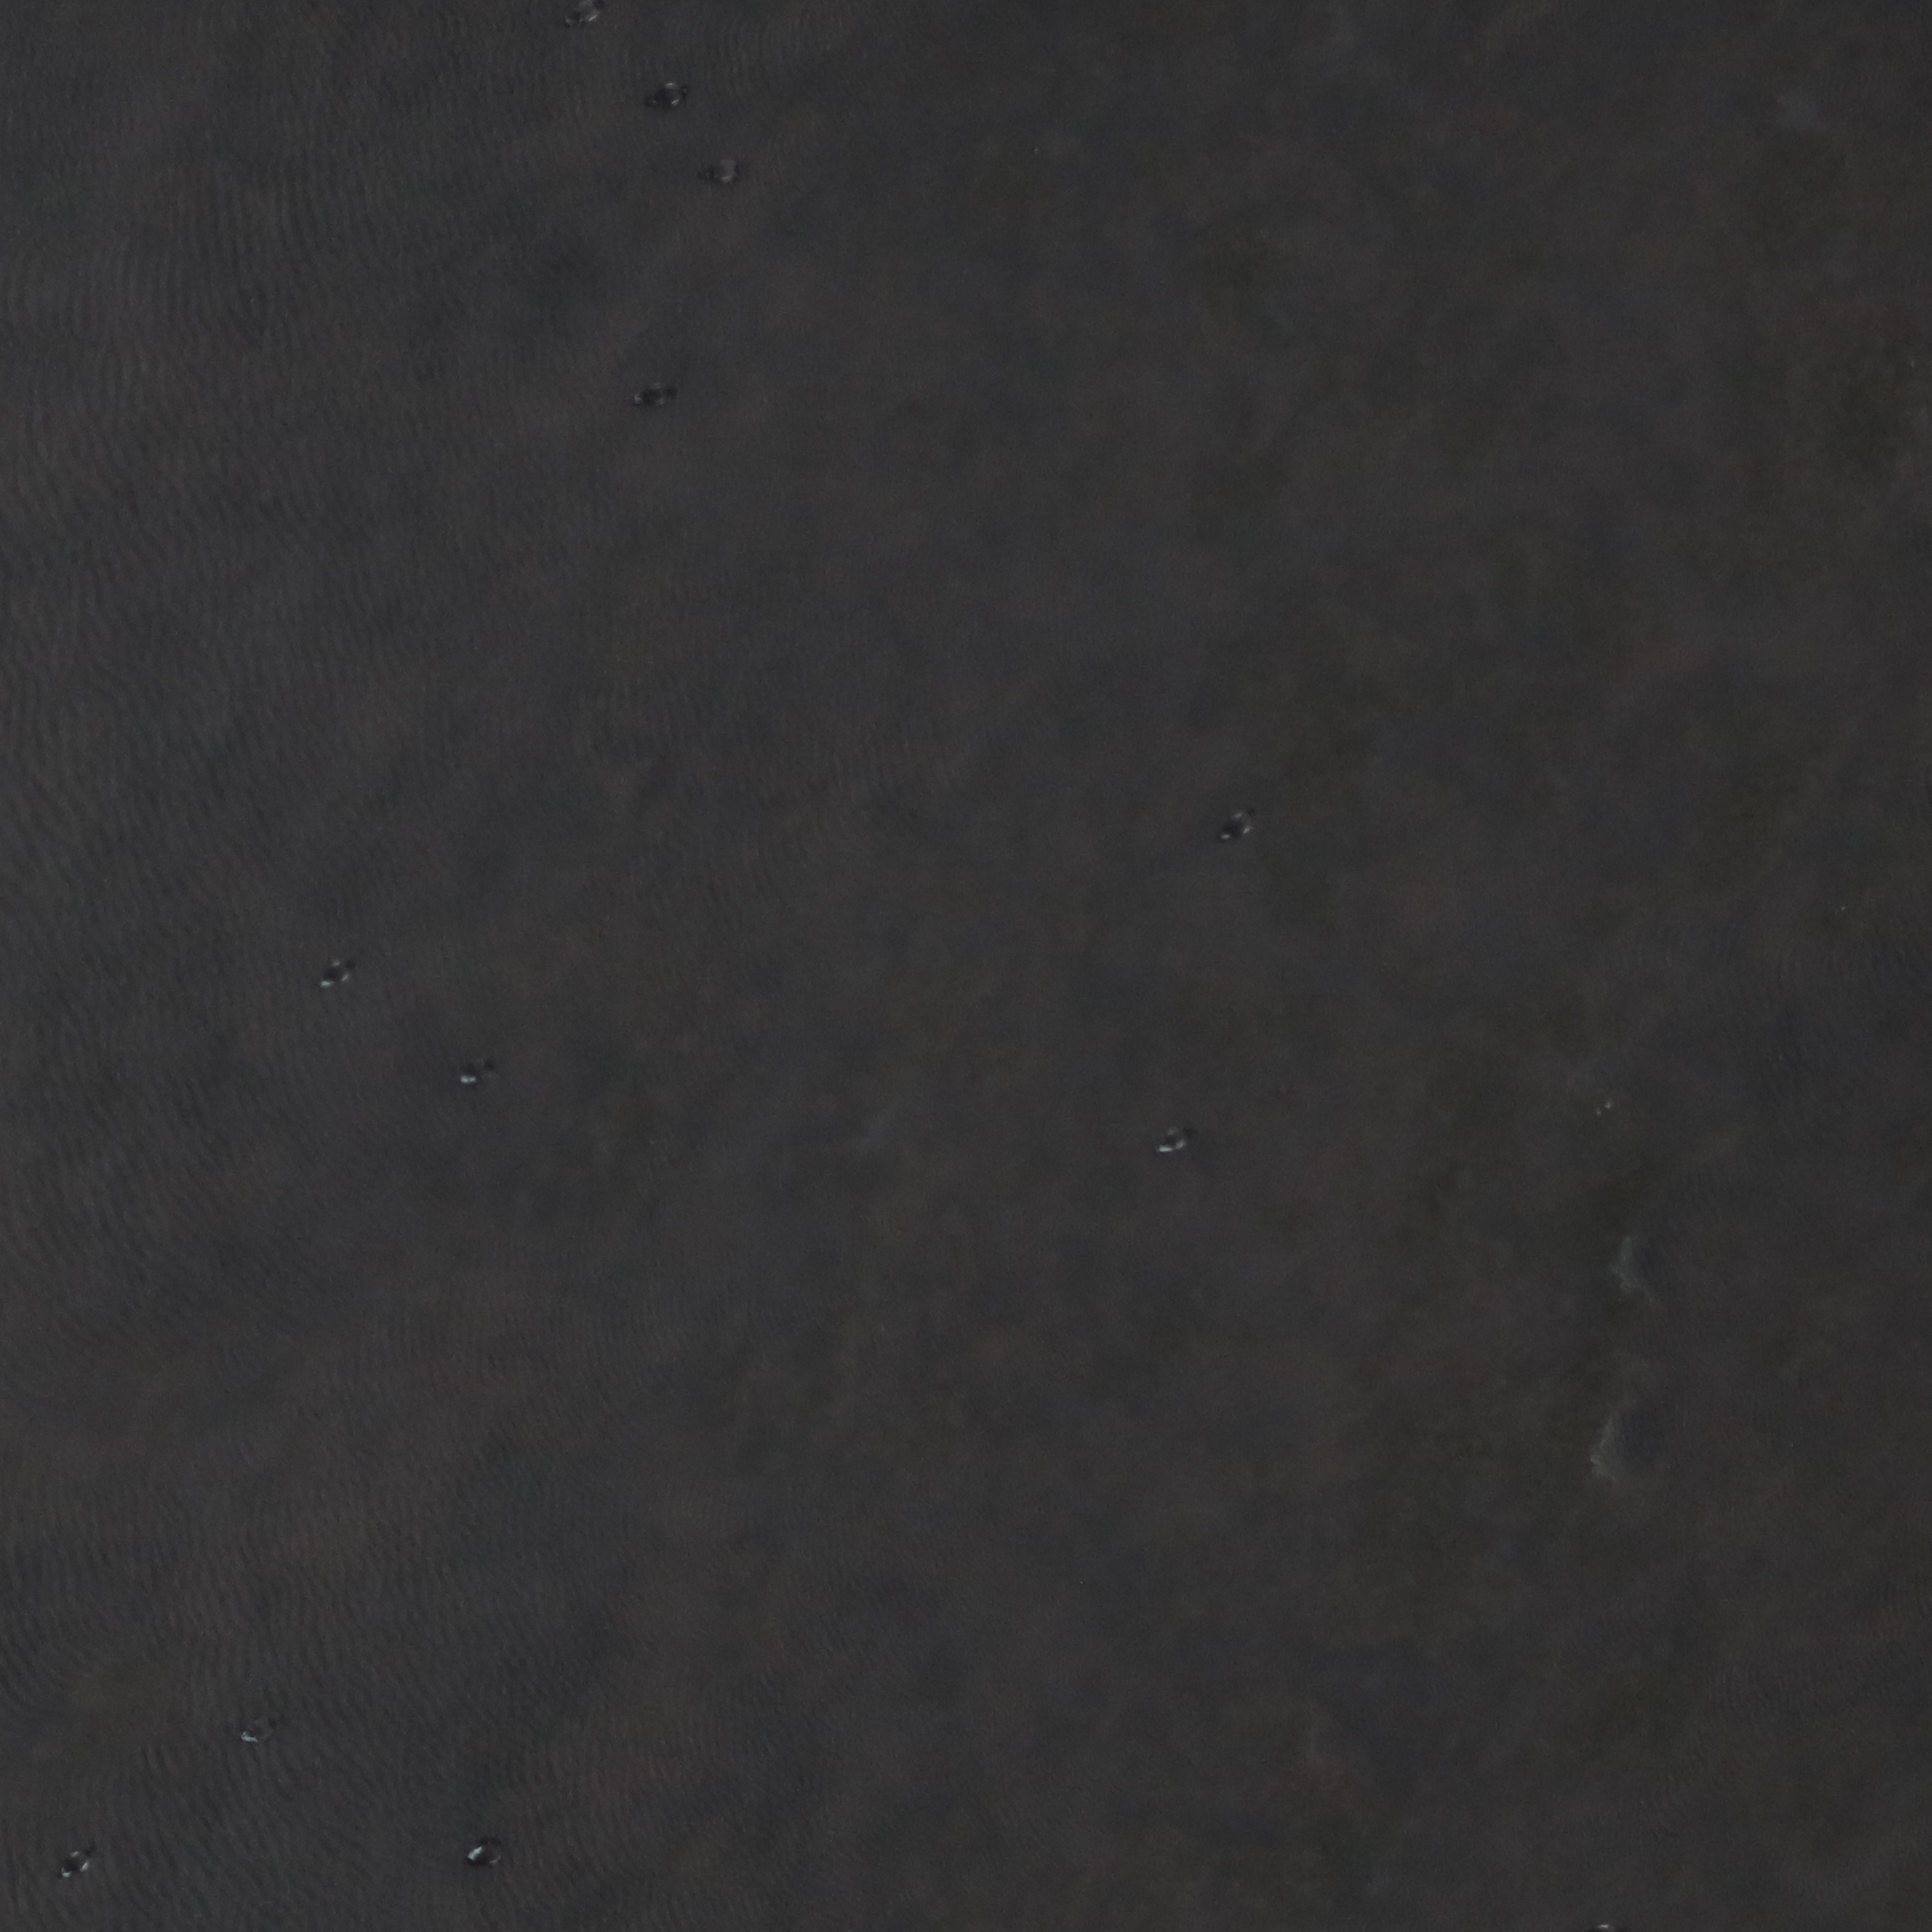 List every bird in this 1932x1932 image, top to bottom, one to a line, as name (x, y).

brant (585, 8)
brant (675, 94)
brant (720, 171)
brant (651, 398)
brant (1237, 825)
brant (339, 972)
brant (480, 1069)
brant (1172, 1137)
brant (257, 1730)
brant (488, 1853)
brant (75, 1860)